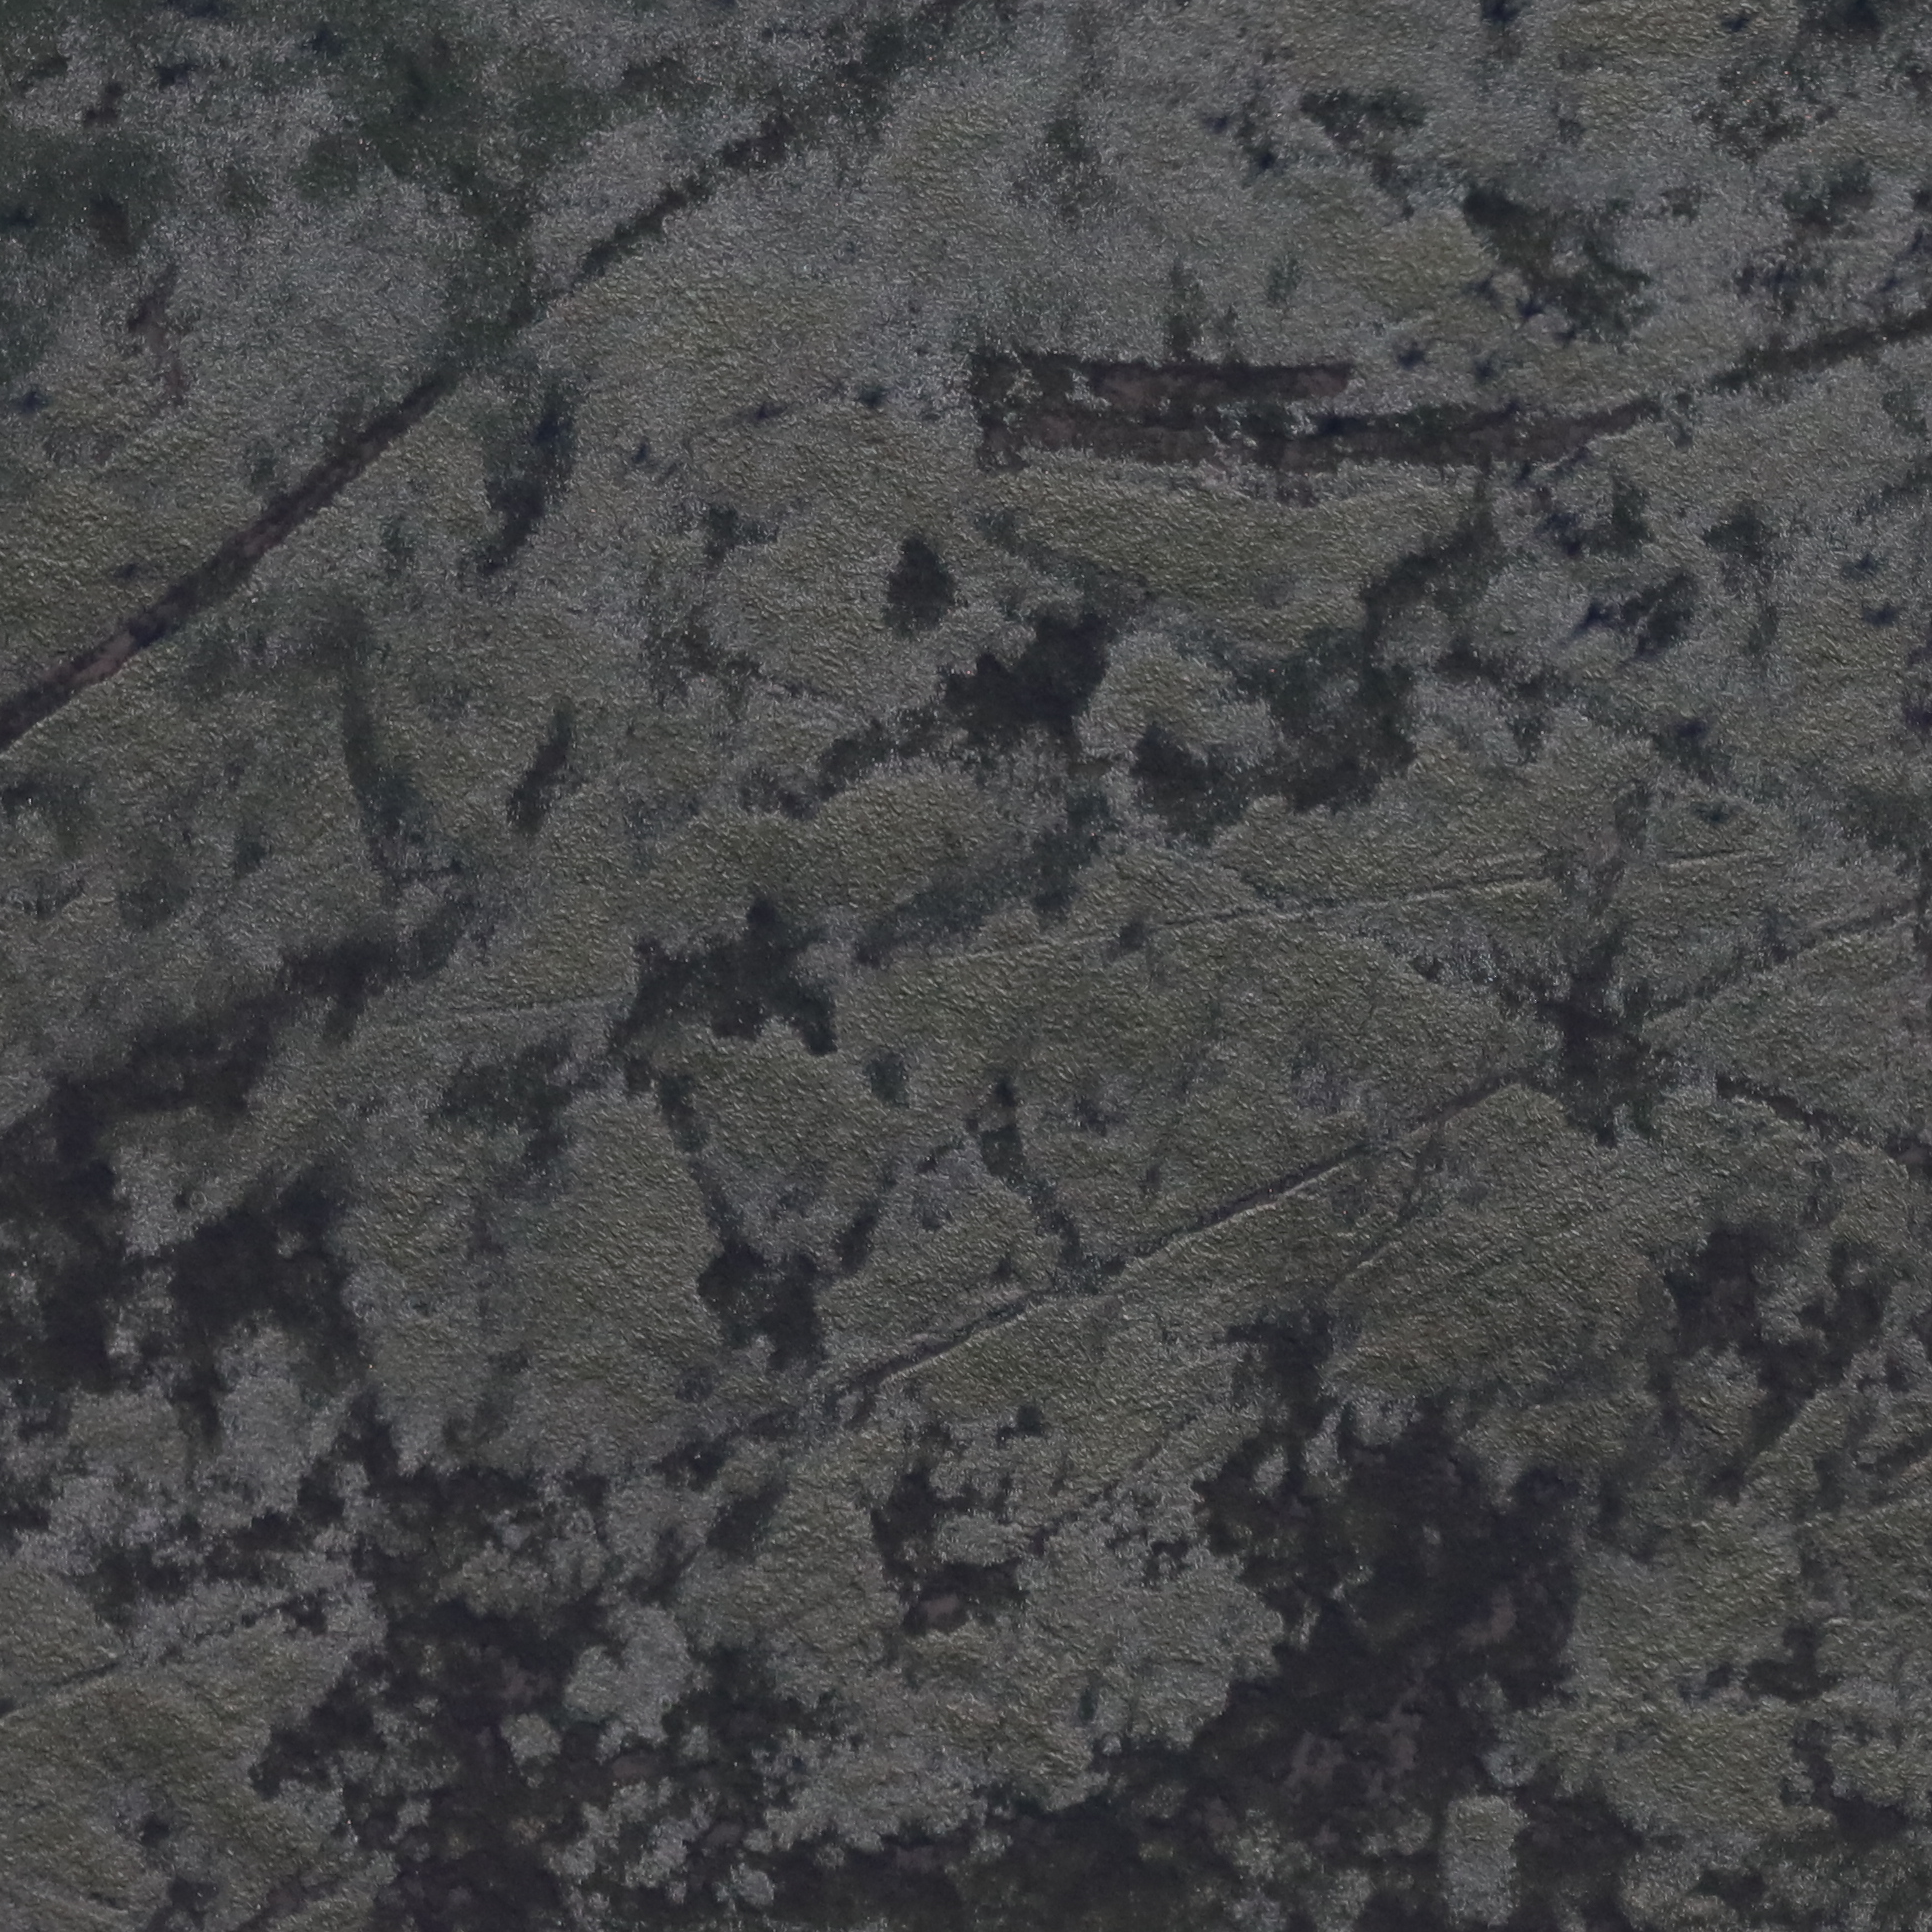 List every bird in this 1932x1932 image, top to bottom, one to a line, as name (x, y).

None